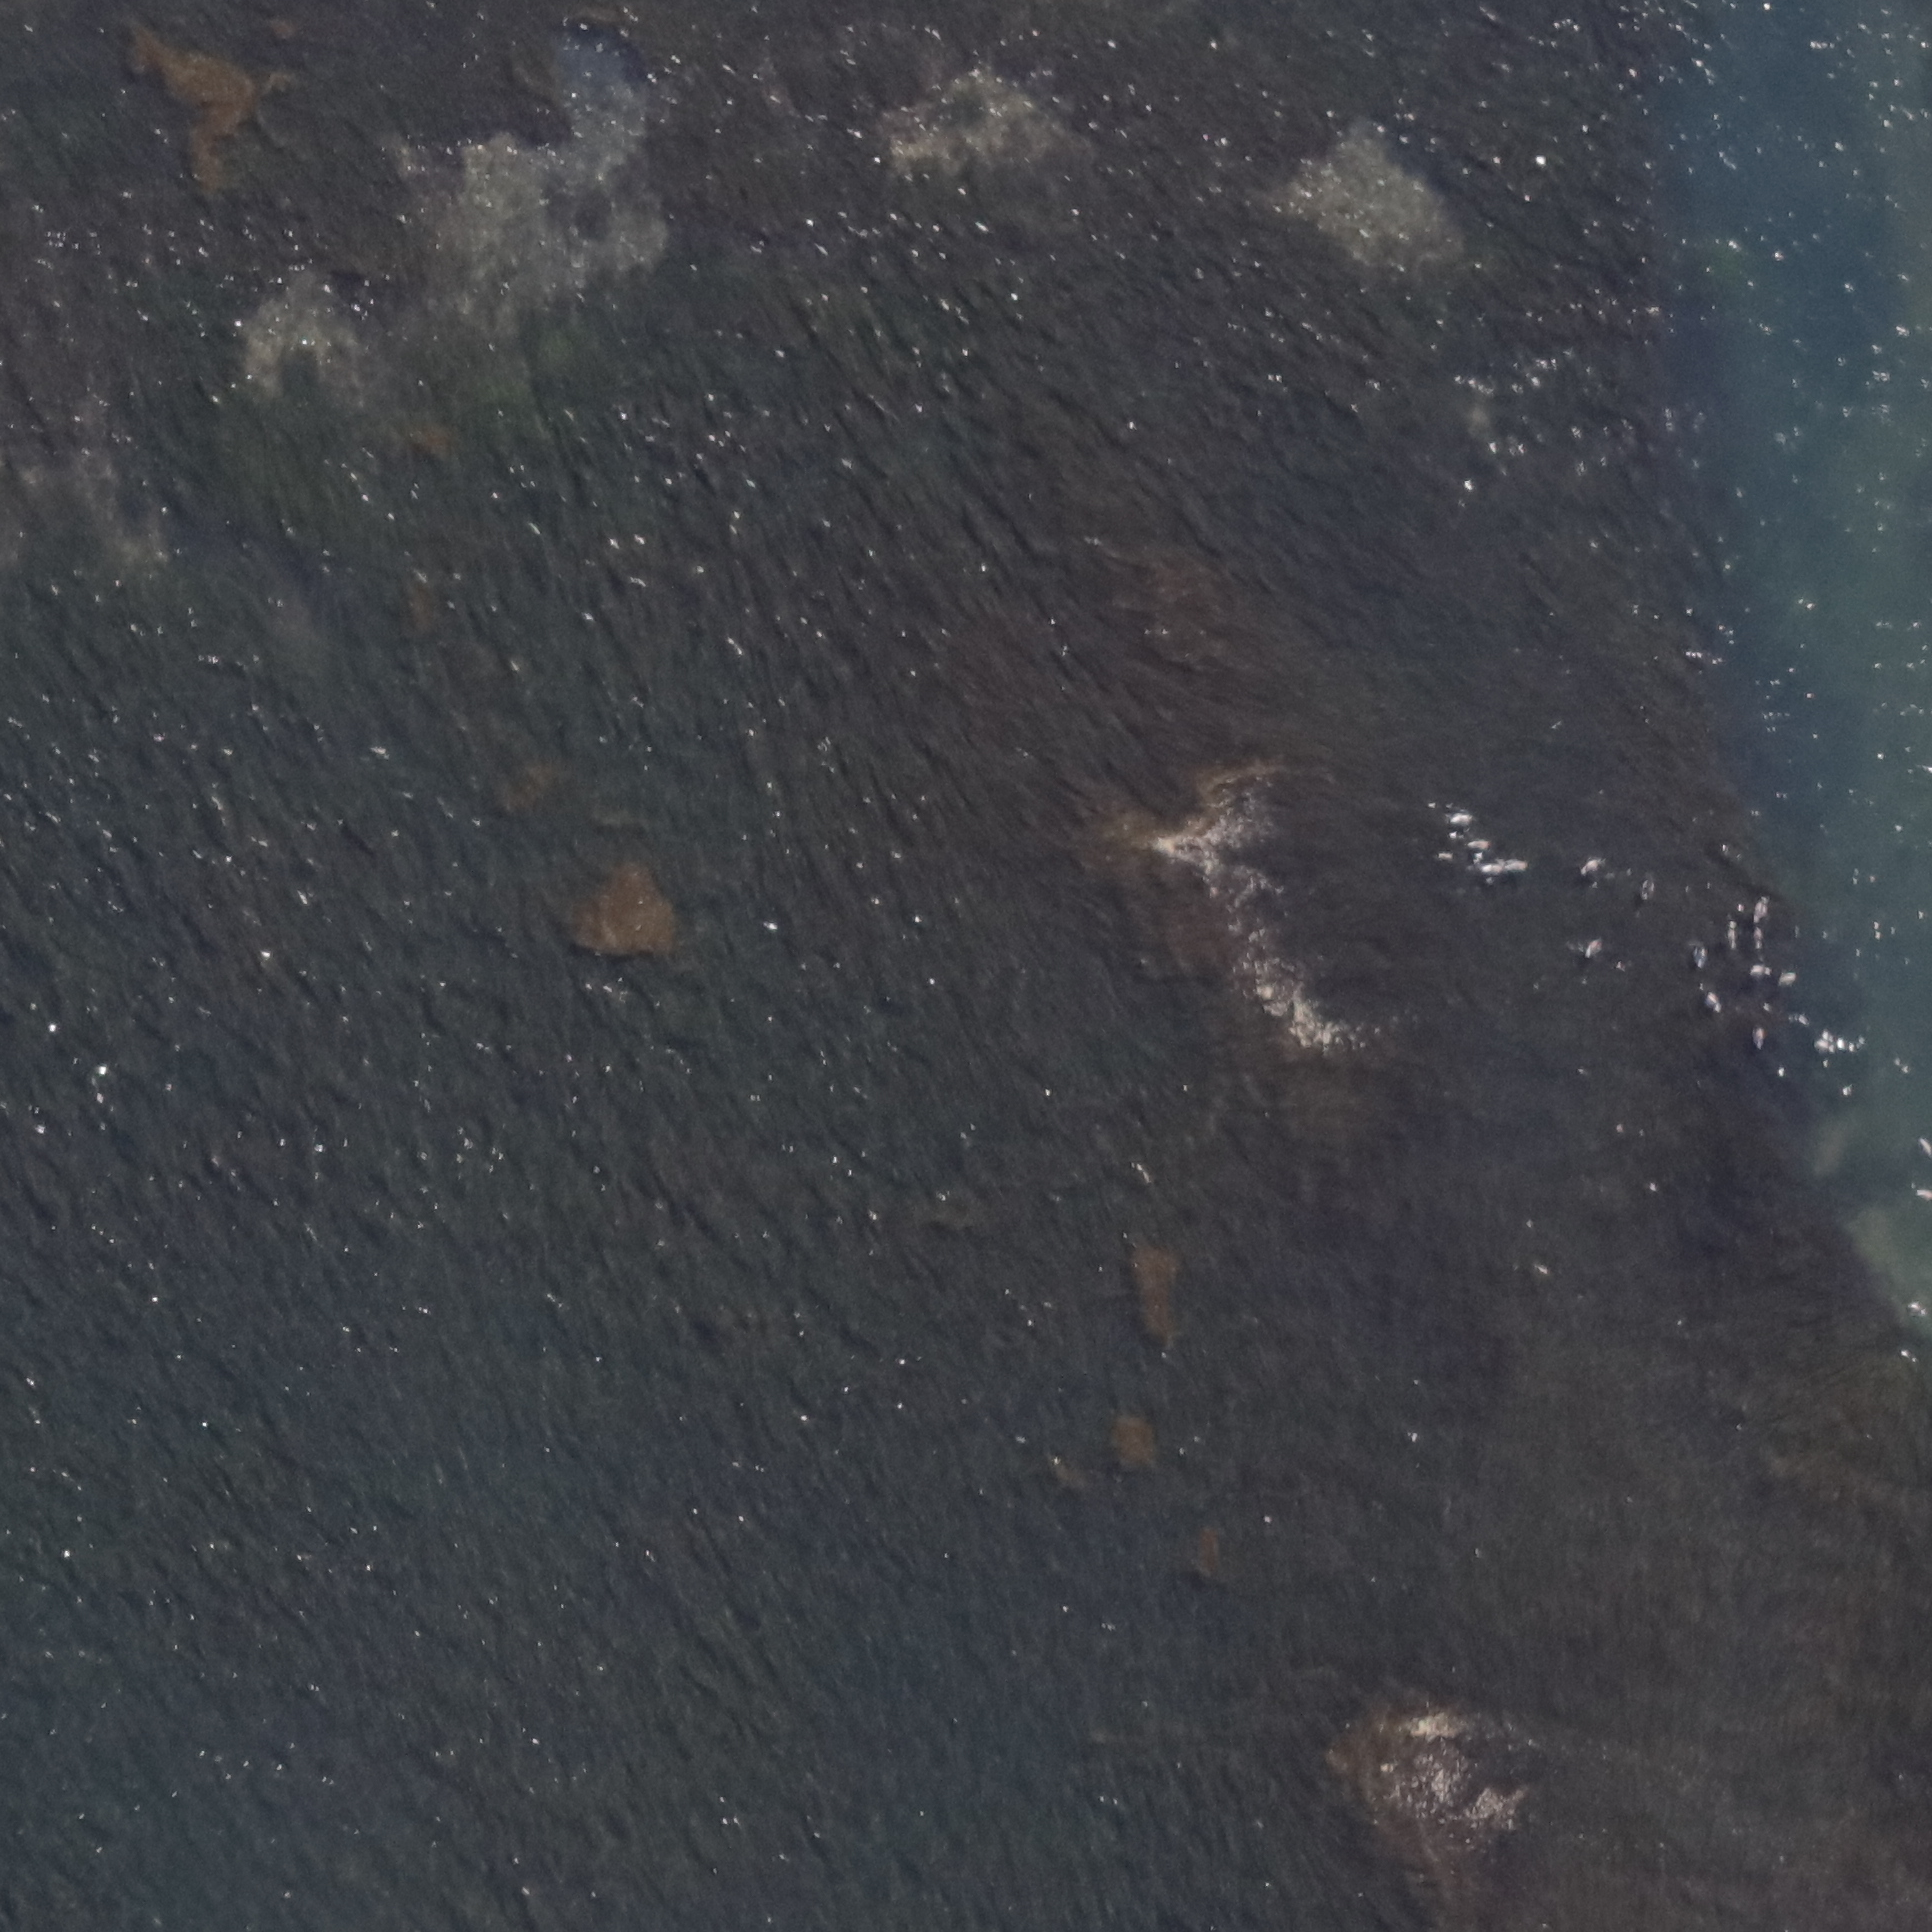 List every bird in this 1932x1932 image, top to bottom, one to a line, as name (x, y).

brant (1462, 822)
brant (1483, 843)
brant (1493, 869)
brant (1522, 870)
brant (1590, 870)
brant (1657, 888)
brant (1760, 908)
brant (1735, 940)
brant (1755, 945)
brant (1595, 950)
brant (1702, 958)
brant (1762, 975)
brant (1791, 982)
brant (1710, 1005)
brant (1754, 1044)
brant (1826, 1050)
brant (1927, 1148)
brant (1925, 1196)
brant (1916, 1310)